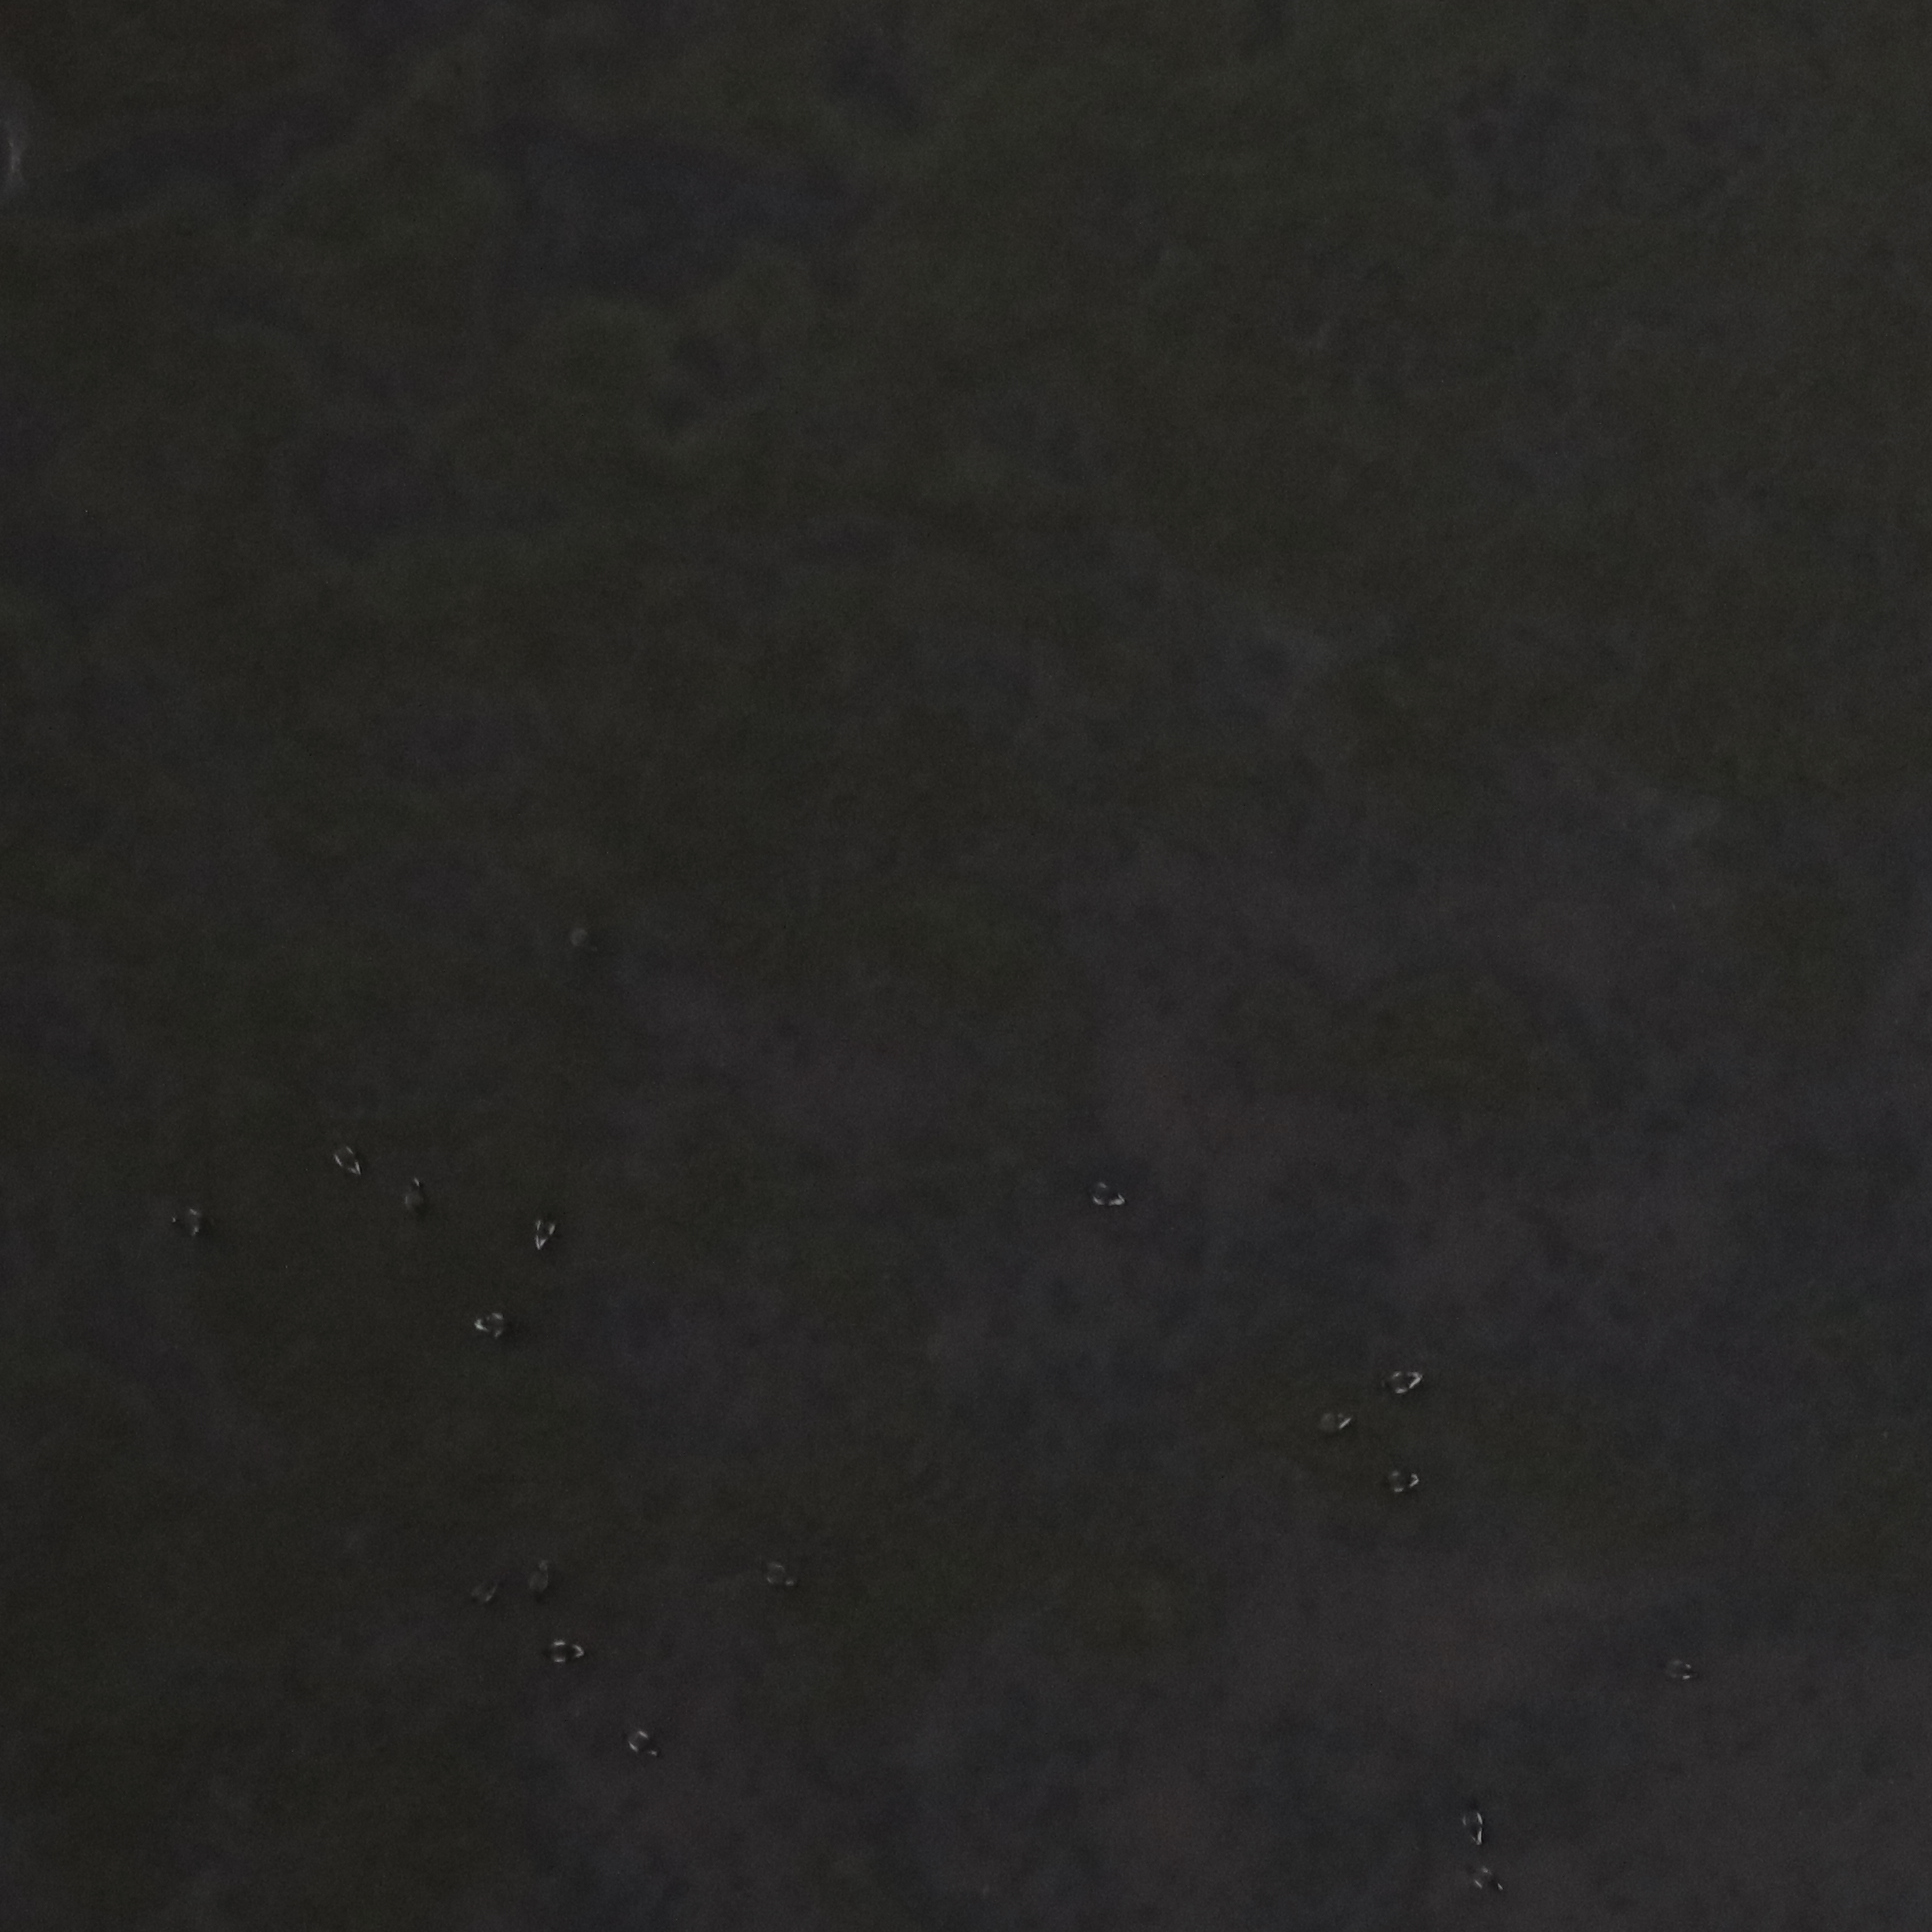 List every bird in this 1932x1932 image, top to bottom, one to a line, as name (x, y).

brant (351, 1160)
brant (1107, 1195)
brant (418, 1198)
brant (193, 1221)
brant (546, 1231)
brant (495, 1325)
brant (1402, 1382)
brant (1330, 1424)
brant (1404, 1483)
brant (774, 1576)
brant (541, 1585)
brant (483, 1593)
brant (564, 1653)
brant (1681, 1669)
brant (643, 1742)
brant (1475, 1815)
brant (1484, 1877)